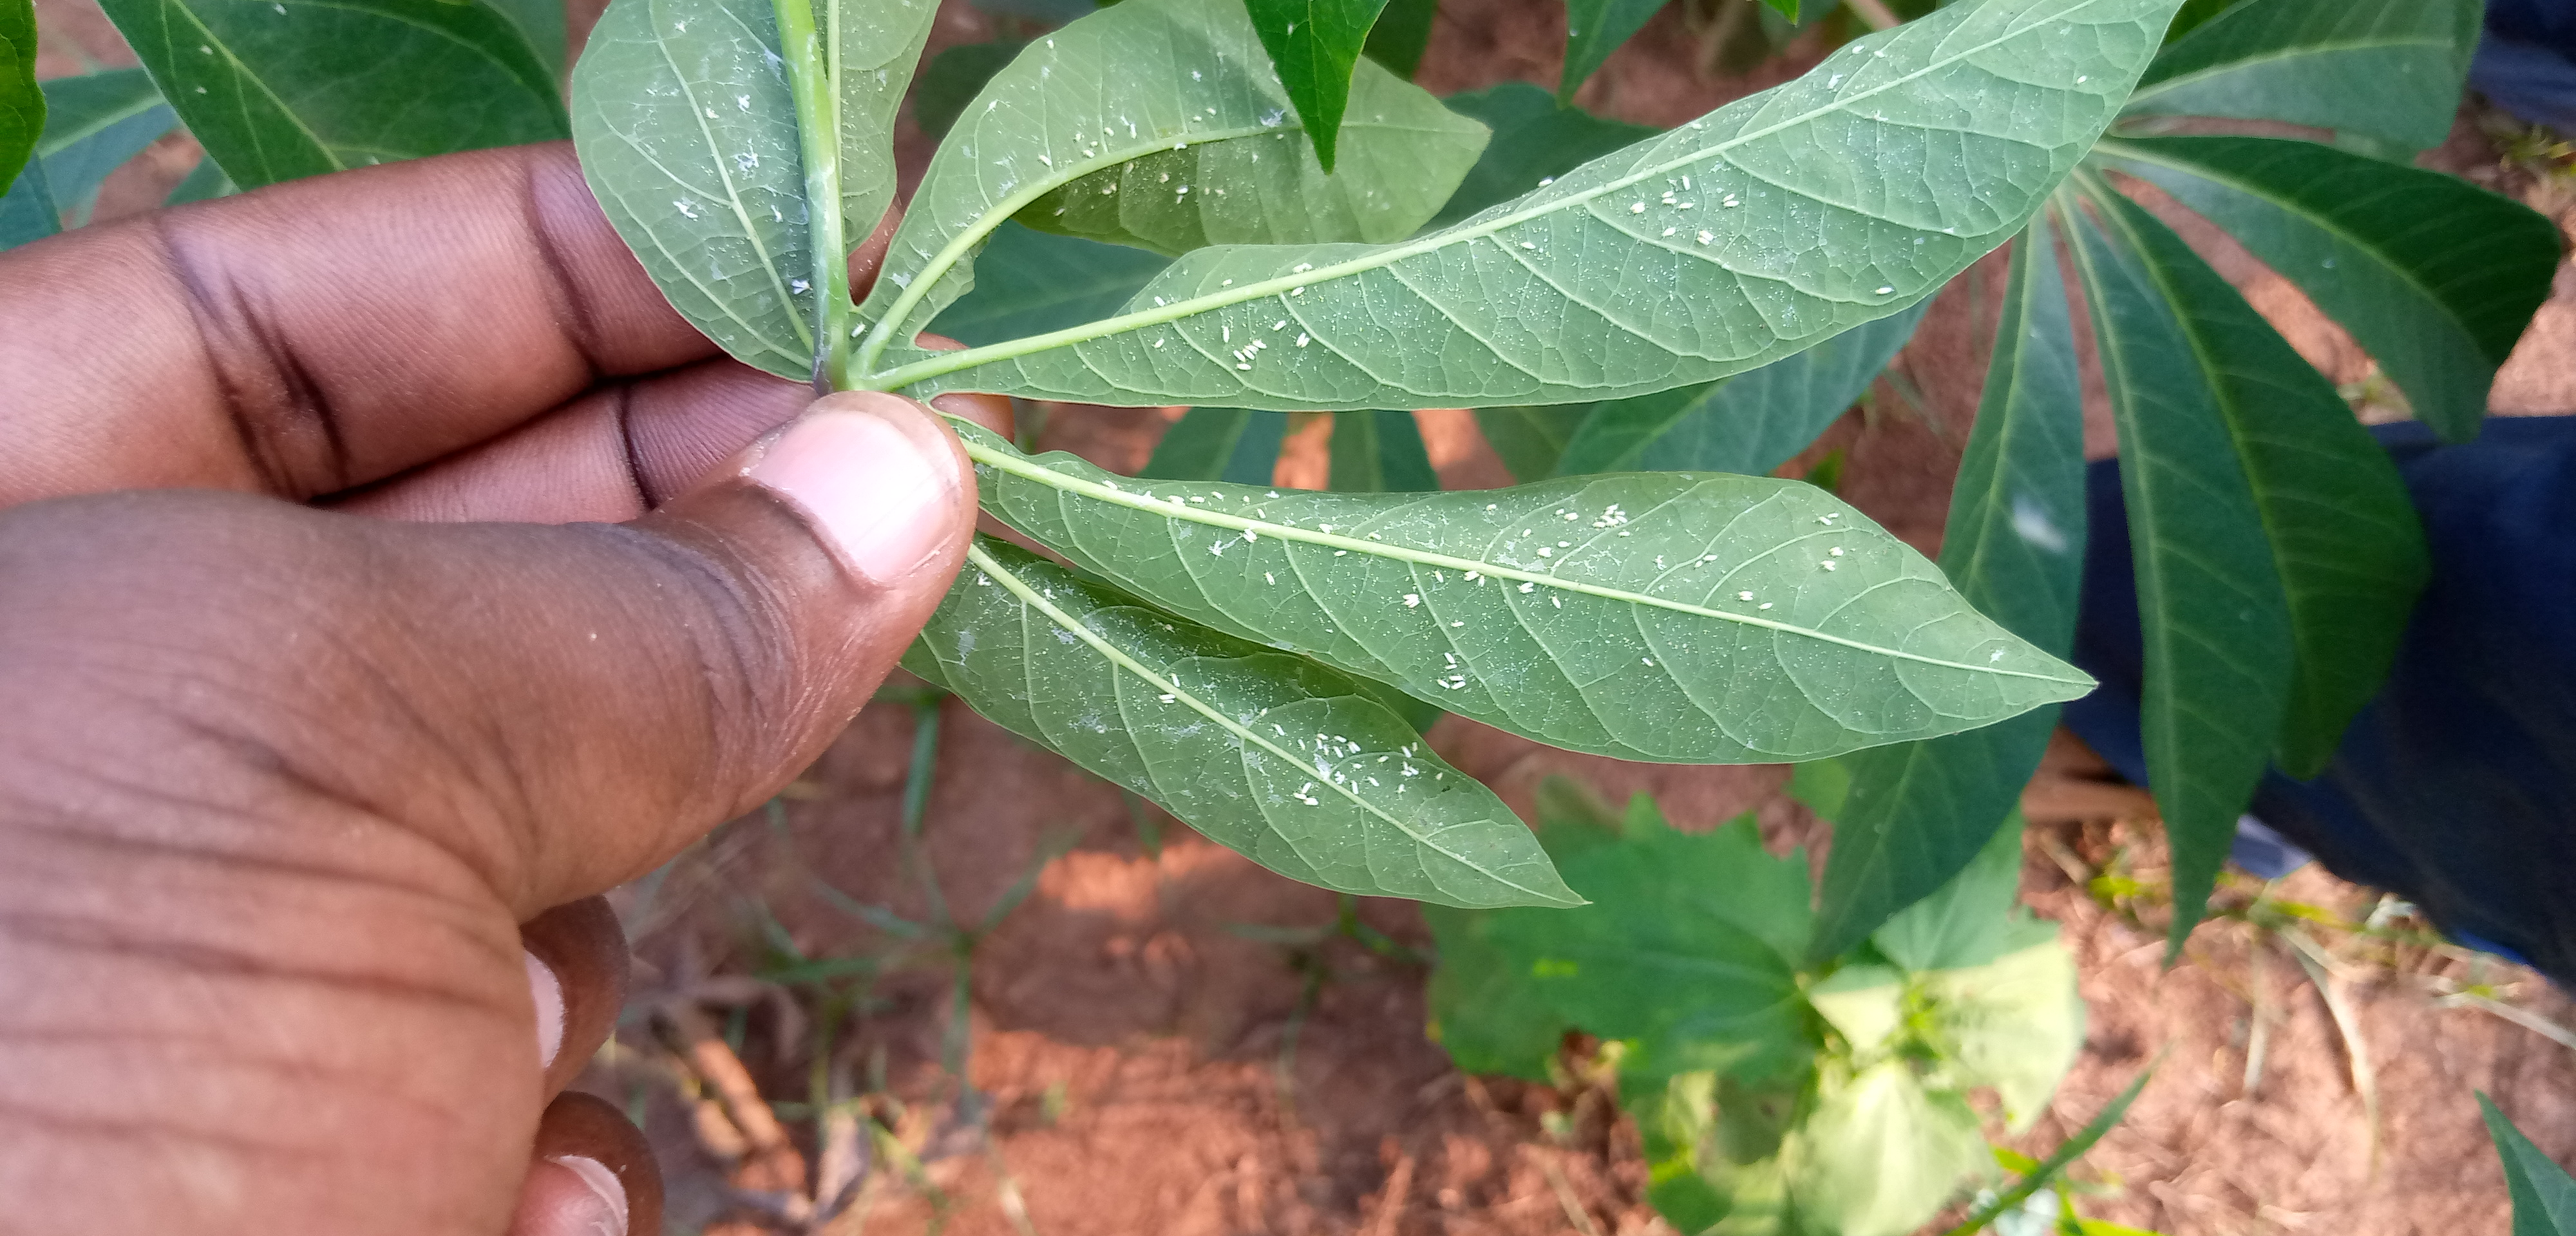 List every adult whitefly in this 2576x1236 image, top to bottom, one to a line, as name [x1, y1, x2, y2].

whitefly [272, 2, 289, 17]
whitefly [672, 18, 690, 35]
whitefly [1042, 35, 1058, 51]
whitefly [195, 41, 215, 57]
whitefly [1850, 42, 1866, 56]
whitefly [1870, 46, 1889, 61]
whitefly [1826, 69, 1844, 92]
whitefly [2074, 71, 2091, 87]
whitefly [193, 83, 209, 95]
whitefly [735, 92, 757, 114]
whitefly [982, 98, 1001, 113]
whitefly [703, 103, 724, 124]
whitefly [1204, 106, 1218, 118]
whitefly [1268, 106, 1288, 122]
whitefly [1191, 113, 1204, 126]
whitefly [1255, 113, 1274, 128]
whitefly [1127, 120, 1139, 140]
whitefly [1690, 120, 1703, 131]
whitefly [1101, 126, 1117, 137]
whitefly [1072, 133, 1084, 143]
whitefly [1088, 139, 1099, 149]
whitefly [1172, 140, 1189, 153]
whitefly [1081, 147, 1096, 160]
whitefly [1249, 149, 1259, 167]
whitefly [1037, 152, 1056, 168]
whitefly [1124, 160, 1139, 175]
whitefly [1157, 171, 1170, 185]
whitefly [1680, 171, 1693, 191]
whitefly [1534, 176, 1555, 189]
whitefly [1110, 182, 1119, 194]
whitefly [1171, 185, 1191, 195]
whitefly [1213, 185, 1227, 199]
whitefly [1099, 186, 1112, 197]
whitefly [1202, 186, 1210, 196]
whitefly [1658, 190, 1677, 198]
whitefly [1723, 191, 1737, 203]
whitefly [1175, 194, 1184, 209]
whitefly [670, 196, 701, 220]
whitefly [1627, 198, 1649, 216]
whitefly [1662, 198, 1679, 207]
whitefly [1676, 199, 1695, 212]
whitefly [1723, 200, 1741, 209]
whitefly [768, 201, 788, 225]
whitefly [1051, 206, 1066, 220]
whitefly [1657, 222, 1678, 239]
whitefly [1698, 228, 1715, 243]
whitefly [1695, 236, 1710, 248]
whitefly [1517, 240, 1539, 252]
whitefly [1302, 260, 1316, 272]
whitefly [1290, 263, 1304, 274]
whitefly [785, 273, 813, 297]
whitefly [1218, 276, 1235, 288]
whitefly [1870, 281, 1897, 299]
whitefly [1288, 285, 1307, 299]
whitefly [1150, 293, 1167, 308]
whitefly [1269, 317, 1291, 333]
whitefly [849, 321, 867, 338]
whitefly [1218, 323, 1231, 346]
whitefly [1294, 331, 1307, 350]
whitefly [1150, 333, 1171, 353]
whitefly [1302, 336, 1311, 350]
whitefly [1249, 339, 1269, 351]
whitefly [1243, 343, 1260, 356]
whitefly [1241, 347, 1256, 361]
whitefly [1231, 348, 1247, 362]
whitefly [1233, 362, 1253, 373]
whitefly [1100, 476, 1120, 492]
whitefly [1260, 487, 1281, 501]
whitefly [1208, 489, 1226, 503]
whitefly [1163, 492, 1187, 507]
whitefly [1186, 493, 1206, 504]
whitefly [1482, 501, 1499, 515]
whitefly [1604, 502, 1620, 510]
whitefly [1255, 507, 1269, 520]
whitefly [1553, 507, 1566, 516]
whitefly [1613, 509, 1626, 515]
whitefly [1562, 510, 1579, 523]
whitefly [1604, 510, 1614, 516]
whitefly [1827, 510, 1840, 520]
whitefly [1600, 514, 1611, 520]
whitefly [1615, 514, 1628, 523]
whitefly [1817, 514, 1833, 527]
whitefly [1315, 518, 1337, 536]
whitefly [1605, 520, 1619, 527]
whitefly [1591, 521, 1606, 529]
whitefly [1364, 526, 1384, 543]
whitefly [1519, 526, 1533, 539]
whitefly [1244, 527, 1258, 540]
whitefly [1616, 528, 1633, 540]
whitefly [1242, 532, 1254, 544]
whitefly [1204, 538, 1225, 557]
whitefly [1555, 538, 1573, 550]
whitefly [1536, 545, 1554, 559]
whitefly [1830, 545, 1841, 552]
whitefly [1331, 548, 1350, 558]
whitefly [1832, 550, 1845, 557]
whitefly [1652, 552, 1668, 570]
whitefly [1701, 552, 1719, 562]
whitefly [1692, 559, 1704, 569]
whitefly [1819, 559, 1836, 566]
whitefly [1823, 565, 1837, 573]
whitefly [1432, 568, 1446, 584]
whitefly [1264, 569, 1278, 588]
whitefly [1464, 570, 1479, 576]
whitefly [973, 572, 994, 587]
whitefly [1464, 573, 1479, 581]
whitefly [1477, 573, 1486, 588]
whitefly [1518, 581, 1534, 590]
whitefly [1042, 586, 1059, 601]
whitefly [1521, 587, 1535, 594]
whitefly [1736, 589, 1754, 596]
whitefly [1399, 592, 1421, 599]
whitefly [1550, 594, 1564, 610]
whitefly [1739, 595, 1754, 601]
whitefly [1402, 600, 1417, 606]
whitefly [1408, 600, 1421, 610]
whitefly [1754, 600, 1773, 611]
whitefly [1449, 620, 1466, 628]
whitefly [1164, 622, 1177, 635]
whitefly [1443, 650, 1458, 663]
whitefly [1640, 653, 1658, 668]
whitefly [1442, 664, 1458, 671]
whitefly [1170, 669, 1182, 688]
whitefly [1448, 674, 1466, 681]
whitefly [1435, 678, 1450, 691]
whitefly [1450, 680, 1468, 690]
whitefly [1157, 691, 1178, 700]
whitefly [1160, 699, 1177, 704]
whitefly [1257, 706, 1269, 718]
whitefly [1271, 723, 1286, 737]
whitefly [1316, 731, 1329, 741]
whitefly [1332, 733, 1349, 744]
whitefly [1314, 736, 1323, 751]
whitefly [1296, 738, 1307, 751]
whitefly [1349, 740, 1362, 753]
whitefly [1411, 740, 1419, 753]
whitefly [1347, 742, 1356, 754]
whitefly [1323, 742, 1330, 756]
whitefly [1331, 744, 1345, 759]
whitefly [1400, 744, 1413, 758]
whitefly [1376, 753, 1390, 765]
whitefly [1401, 759, 1408, 770]
whitefly [1349, 760, 1365, 771]
whitefly [1408, 765, 1421, 777]
whitefly [1332, 769, 1348, 787]
whitefly [1434, 769, 1444, 782]
whitefly [1399, 769, 1413, 779]
whitefly [1365, 774, 1382, 787]
whitefly [1350, 778, 1361, 795]
whitefly [1300, 780, 1312, 794]
whitefly [1393, 781, 1407, 794]
whitefly [1291, 791, 1307, 800]
whitefly [1303, 797, 1320, 807]